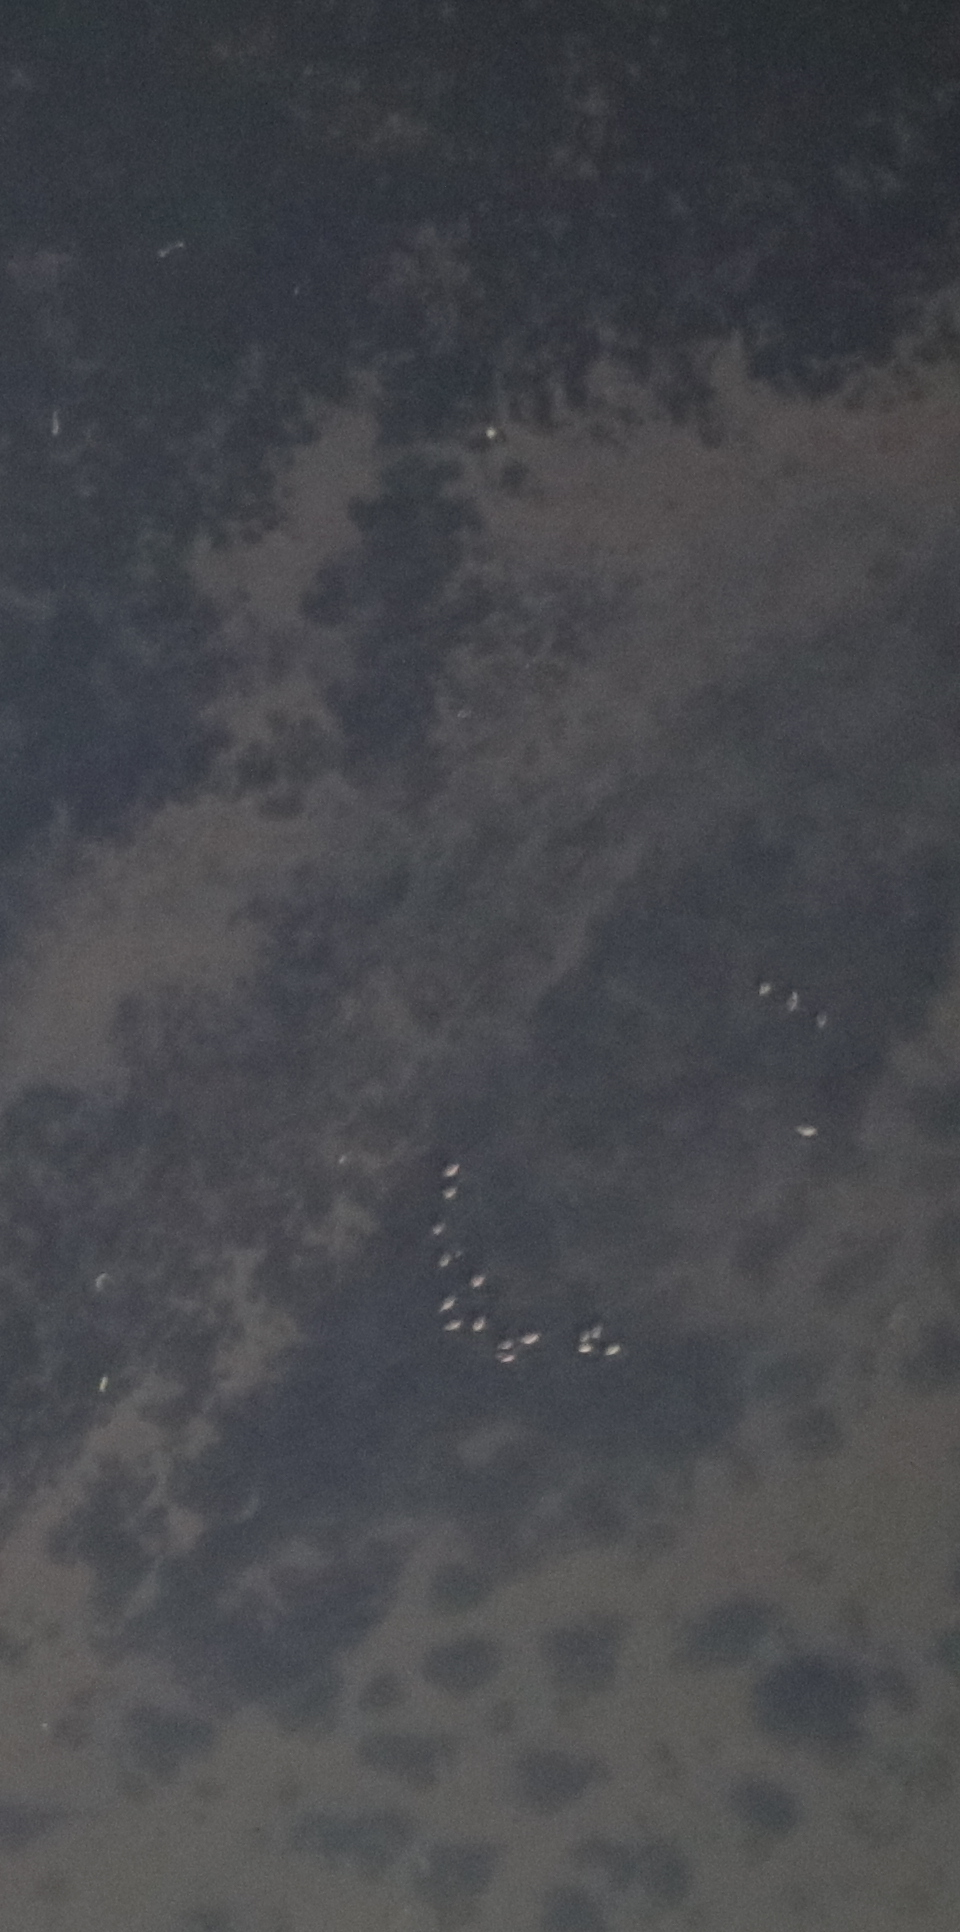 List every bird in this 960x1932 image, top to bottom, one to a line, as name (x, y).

other bird (758, 986)
other bird (793, 1002)
other bird (820, 1019)
other bird (805, 1127)
other bird (453, 1171)
other bird (453, 1192)
other bird (440, 1228)
other bird (442, 1258)
other bird (482, 1284)
other bird (452, 1304)
other bird (457, 1324)
other bird (480, 1325)
other bird (600, 1331)
other bird (586, 1335)
other bird (530, 1336)
other bird (503, 1340)
other bird (615, 1347)
other bird (587, 1348)
other bird (503, 1355)